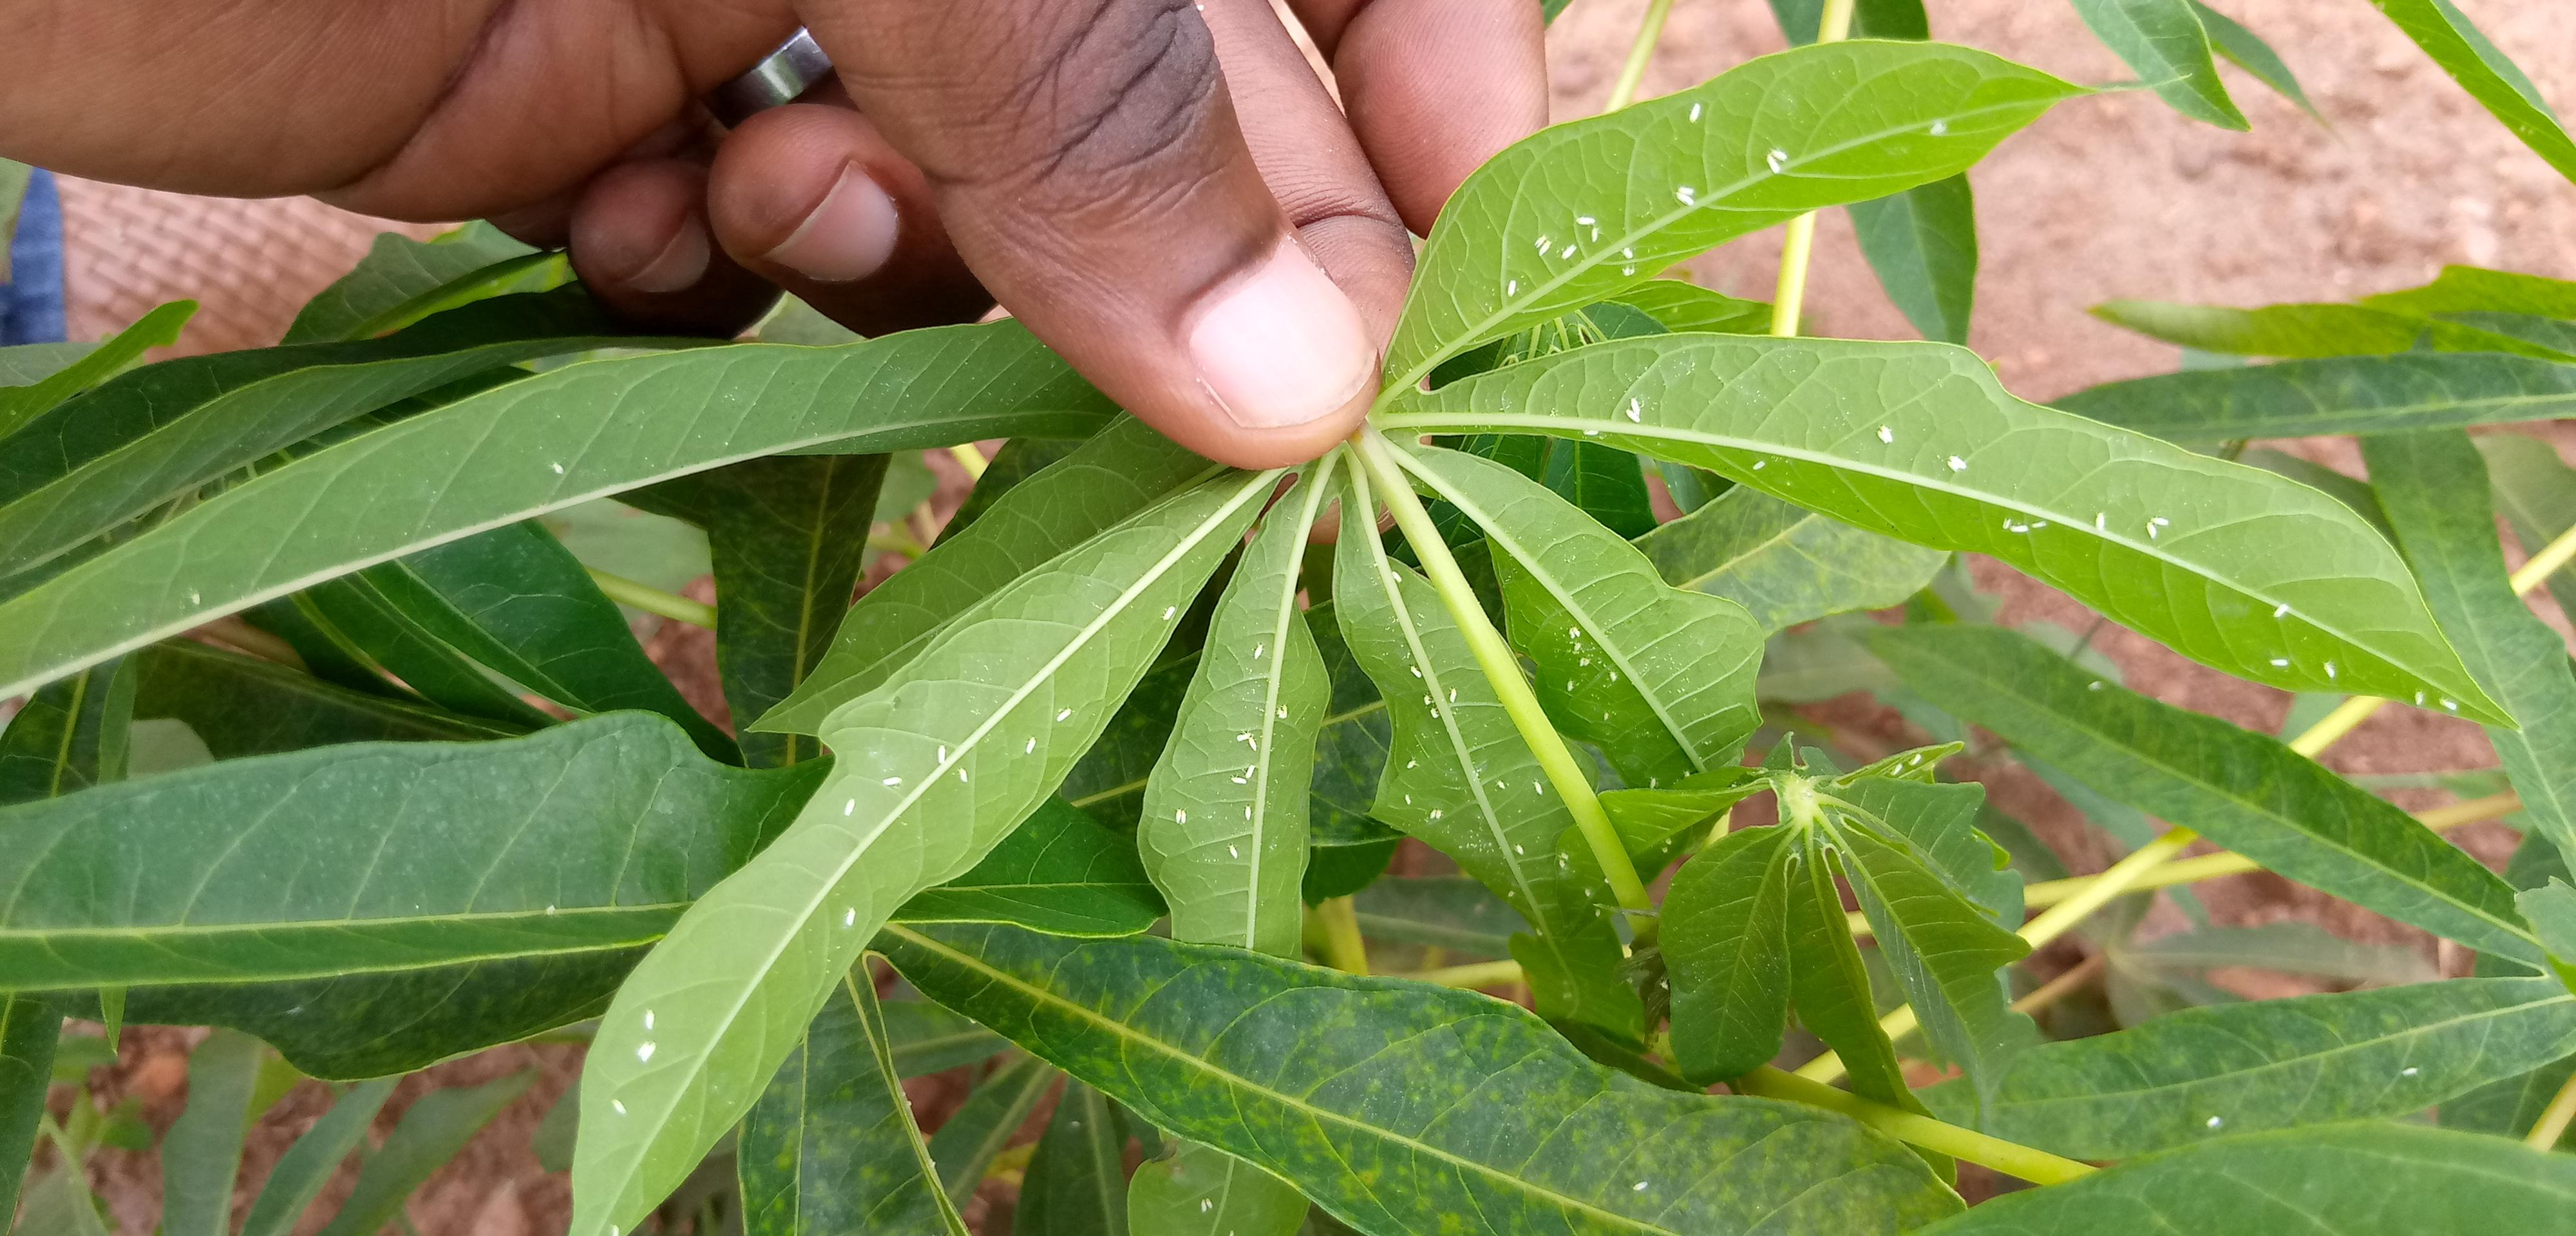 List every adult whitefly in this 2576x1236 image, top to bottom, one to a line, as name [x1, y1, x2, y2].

whitefly [1685, 101, 1703, 124]
whitefly [1769, 147, 1789, 163]
whitefly [1765, 151, 1781, 176]
whitefly [1676, 183, 1696, 196]
whitefly [1675, 191, 1694, 207]
whitefly [1573, 213, 1599, 225]
whitefly [1589, 224, 1602, 244]
whitefly [1533, 234, 1548, 249]
whitefly [1537, 238, 1551, 257]
whitefly [1558, 243, 1577, 262]
whitefly [1618, 245, 1636, 260]
whitefly [1618, 265, 1630, 277]
whitefly [1506, 277, 1519, 299]
whitefly [1629, 395, 1643, 417]
whitefly [1624, 407, 1642, 424]
whitefly [1881, 424, 1894, 443]
whitefly [1580, 429, 1600, 436]
whitefly [1877, 429, 1888, 444]
whitefly [1949, 454, 1967, 471]
whitefly [1750, 456, 1767, 473]
whitefly [549, 458, 569, 478]
whitefly [1946, 460, 1958, 473]
whitefly [2092, 507, 2107, 531]
whitefly [2148, 513, 2172, 527]
whitefly [2000, 516, 2011, 531]
whitefly [2029, 519, 2048, 532]
whitefly [2144, 521, 2158, 540]
whitefly [2009, 522, 2031, 534]
whitefly [1389, 568, 1404, 585]
whitefly [187, 590, 204, 608]
whitefly [2269, 599, 2293, 619]
whitefly [1160, 603, 1179, 624]
whitefly [1568, 626, 1575, 639]
whitefly [1573, 626, 1584, 639]
whitefly [1572, 640, 1582, 653]
whitefly [1250, 641, 1265, 662]
whitefly [1578, 656, 1585, 668]
whitefly [1584, 656, 1591, 667]
whitefly [2266, 656, 2289, 671]
whitefly [2322, 660, 2338, 679]
whitefly [1408, 663, 1425, 680]
whitefly [1607, 669, 1620, 686]
whitefly [1564, 677, 1576, 695]
whitefly [1446, 684, 1461, 704]
whitefly [2410, 687, 2425, 707]
whitefly [1421, 693, 1433, 706]
whitefly [2438, 696, 2459, 711]
whitefly [1282, 703, 1291, 719]
whitefly [1428, 705, 1441, 720]
whitefly [1051, 706, 1075, 724]
whitefly [1276, 706, 1283, 718]
whitefly [1601, 710, 1612, 724]
whitefly [1235, 730, 1253, 744]
whitefly [1022, 733, 1037, 758]
whitefly [1247, 735, 1259, 753]
whitefly [934, 741, 949, 767]
whitefly [1908, 752, 1923, 767]
whitefly [1404, 755, 1421, 772]
whitefly [1890, 761, 1904, 777]
whitefly [1243, 762, 1256, 780]
whitefly [957, 765, 971, 785]
whitefly [880, 774, 904, 787]
whitefly [1647, 774, 1660, 791]
whitefly [1229, 775, 1248, 787]
whitefly [1531, 777, 1545, 798]
whitefly [1492, 778, 1506, 793]
whitefly [1403, 791, 1414, 806]
whitefly [841, 796, 857, 818]
whitefly [1241, 803, 1253, 822]
whitefly [1173, 805, 1182, 825]
whitefly [1427, 806, 1435, 822]
whitefly [1435, 806, 1444, 822]
whitefly [1180, 807, 1189, 827]
whitefly [1226, 842, 1242, 861]
whitefly [1511, 843, 1528, 857]
whitefly [1558, 850, 1571, 859]
whitefly [1557, 857, 1567, 870]
whitefly [1582, 886, 1593, 897]
whitefly [544, 902, 558, 920]
whitefly [842, 904, 860, 931]
whitefly [1594, 907, 1604, 919]
whitefly [1658, 979, 1672, 991]
whitefly [643, 1006, 658, 1031]
whitefly [637, 1040, 650, 1058]
whitefly [642, 1042, 658, 1063]
whitefly [2397, 1063, 2421, 1078]
whitefly [609, 1096, 630, 1118]
whitefly [2204, 1112, 2226, 1130]
whitefly [1628, 1177, 1651, 1193]
whitefly [1206, 1196, 1216, 1210]
whitefly [1200, 1197, 1207, 1213]
whitefly [608, 1220, 623, 1236]